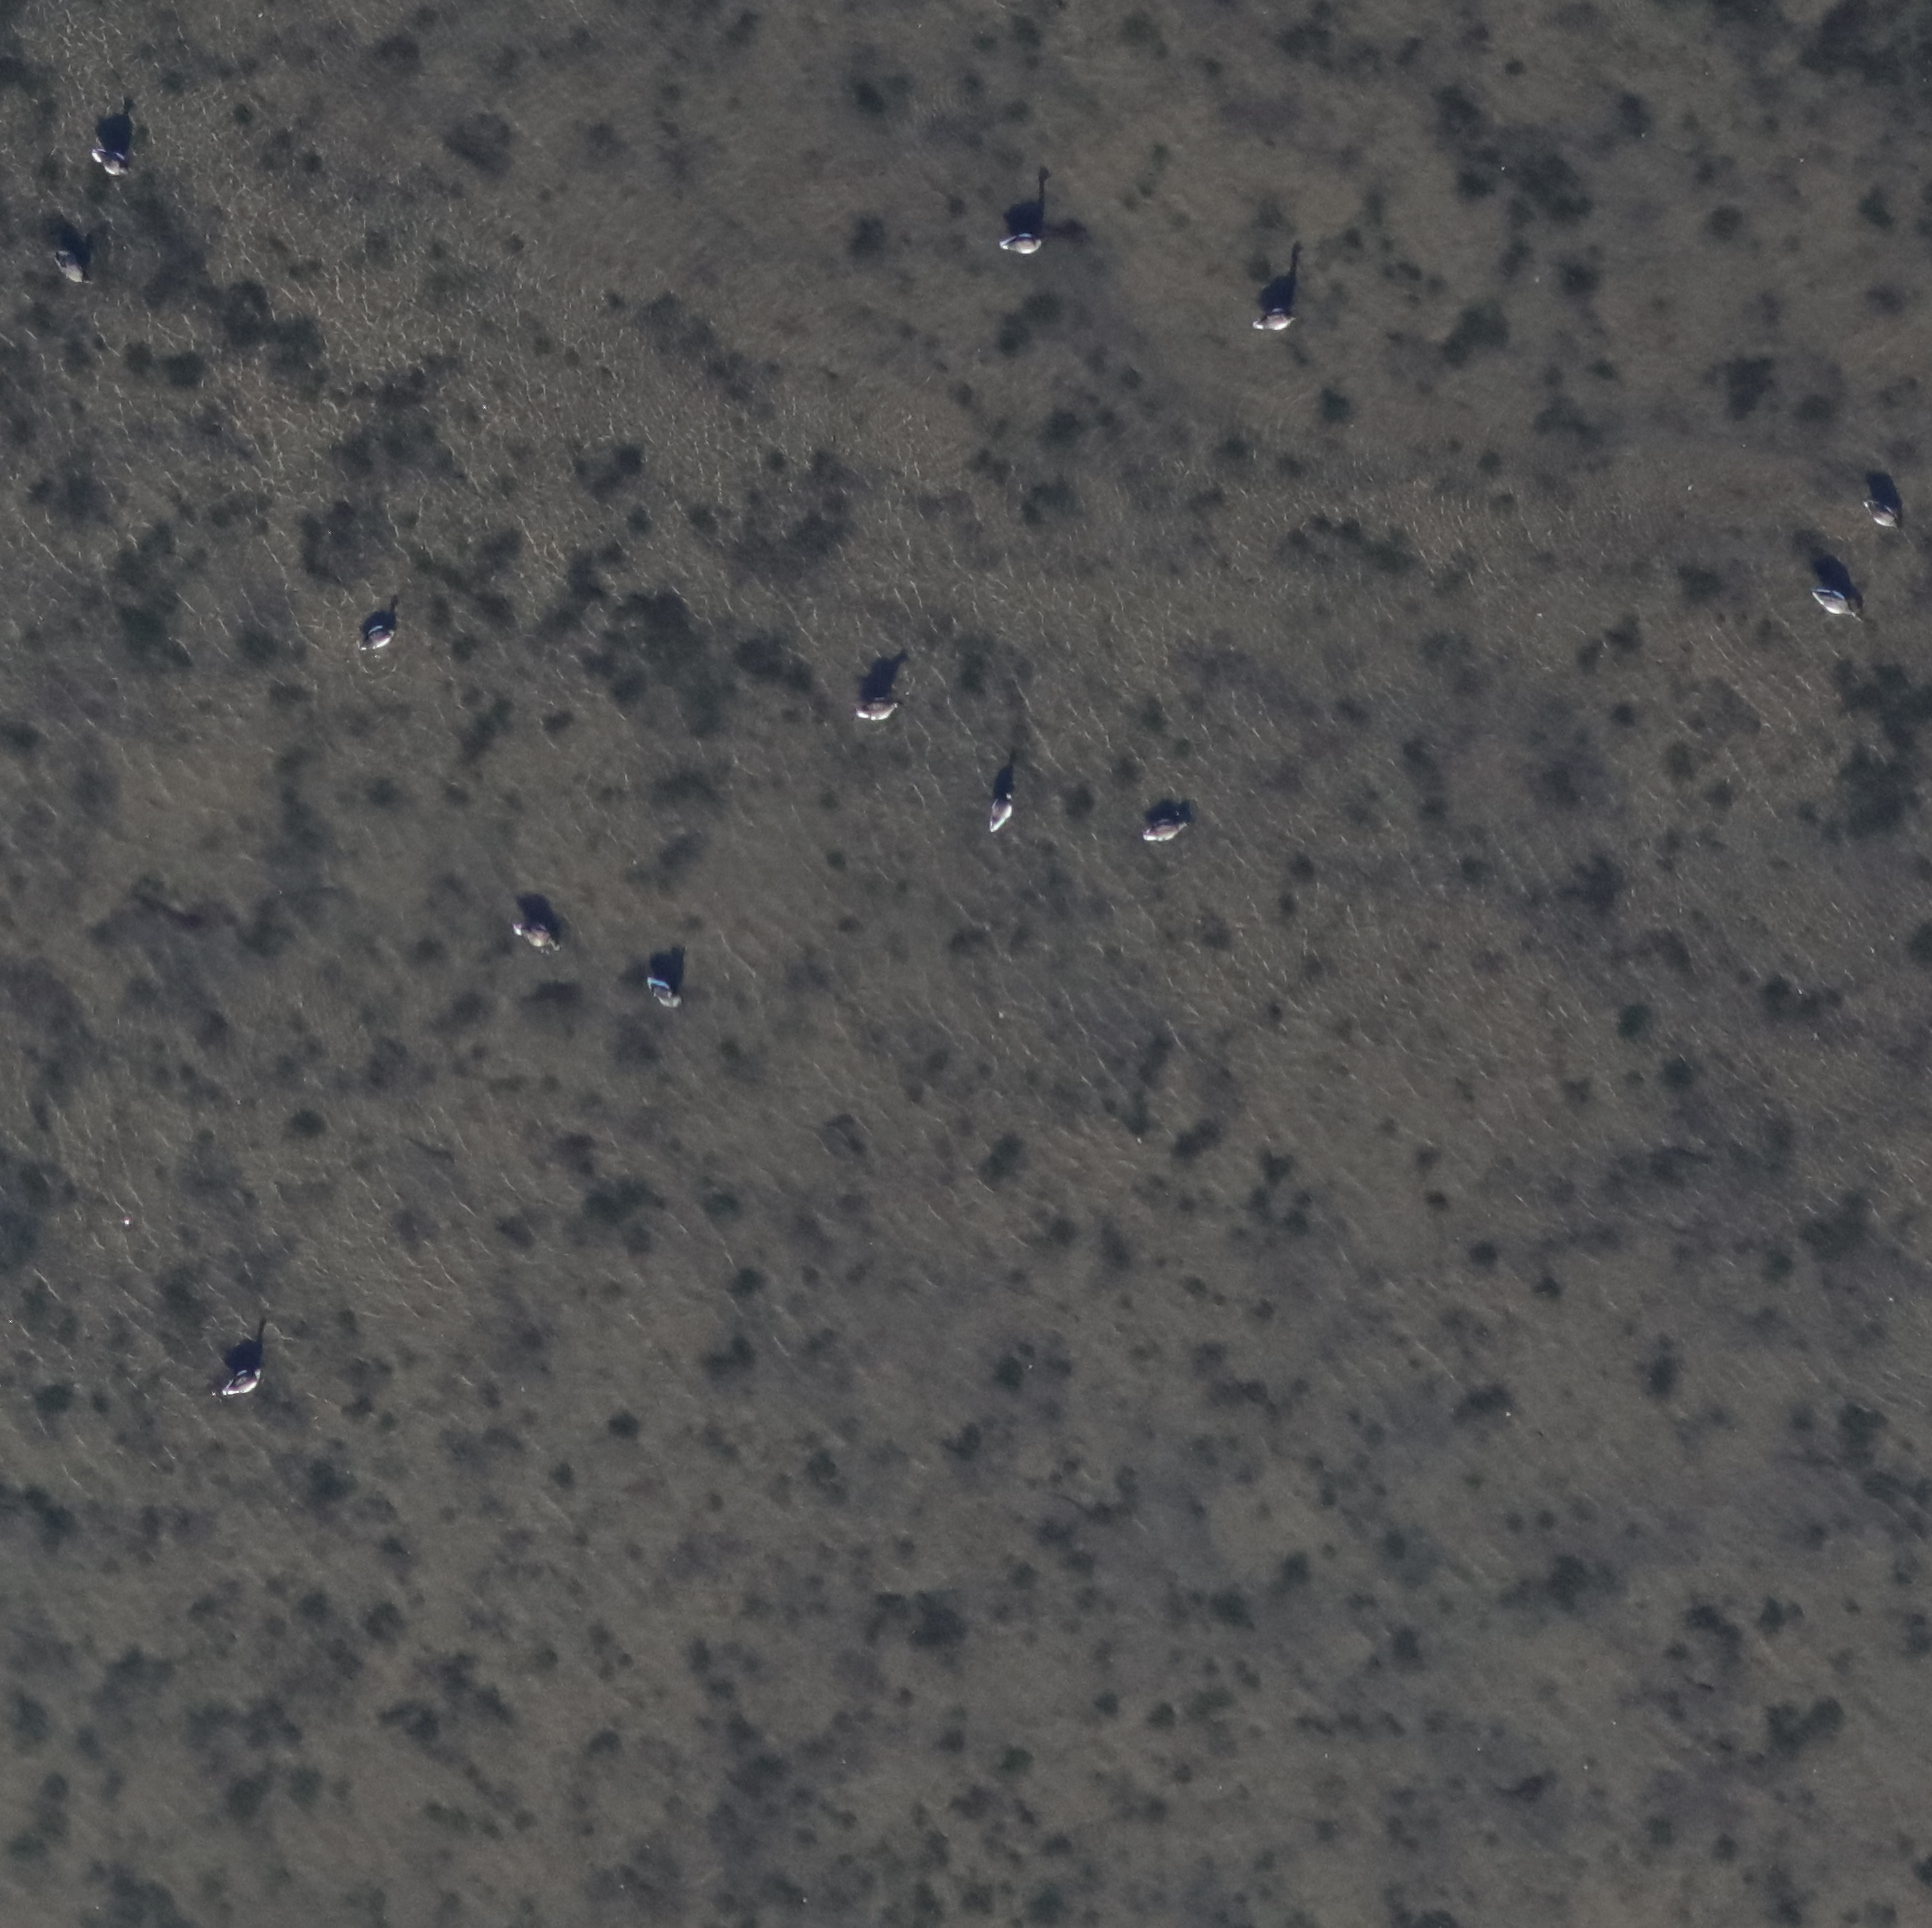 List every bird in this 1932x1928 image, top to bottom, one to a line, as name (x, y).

brant (112, 159)
brant (1023, 242)
brant (72, 270)
brant (1275, 318)
brant (1884, 511)
brant (1835, 601)
brant (377, 636)
brant (878, 710)
brant (999, 811)
brant (1164, 829)
brant (537, 935)
brant (662, 991)
brant (243, 1382)